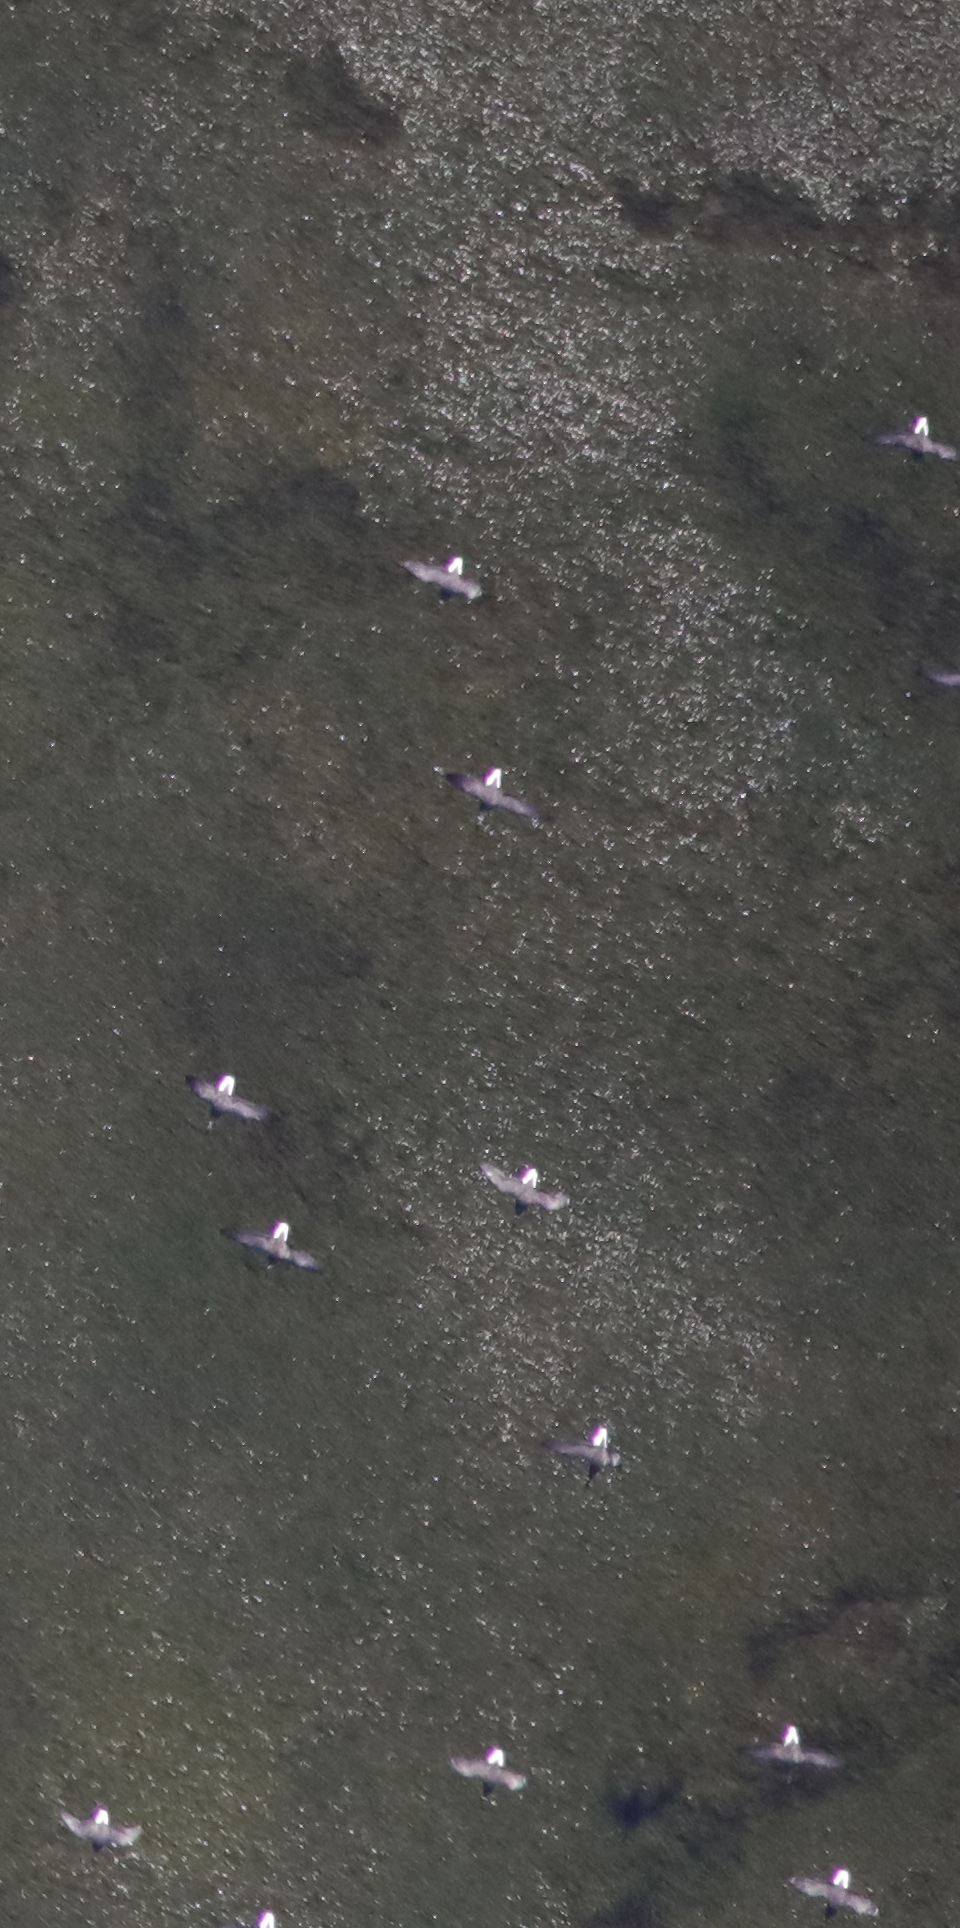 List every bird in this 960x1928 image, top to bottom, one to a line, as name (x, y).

brant (919, 440)
brant (446, 586)
brant (489, 797)
brant (222, 1106)
brant (515, 1197)
brant (289, 1265)
brant (585, 1460)
brant (793, 1752)
brant (497, 1765)
brant (86, 1827)
brant (835, 1889)